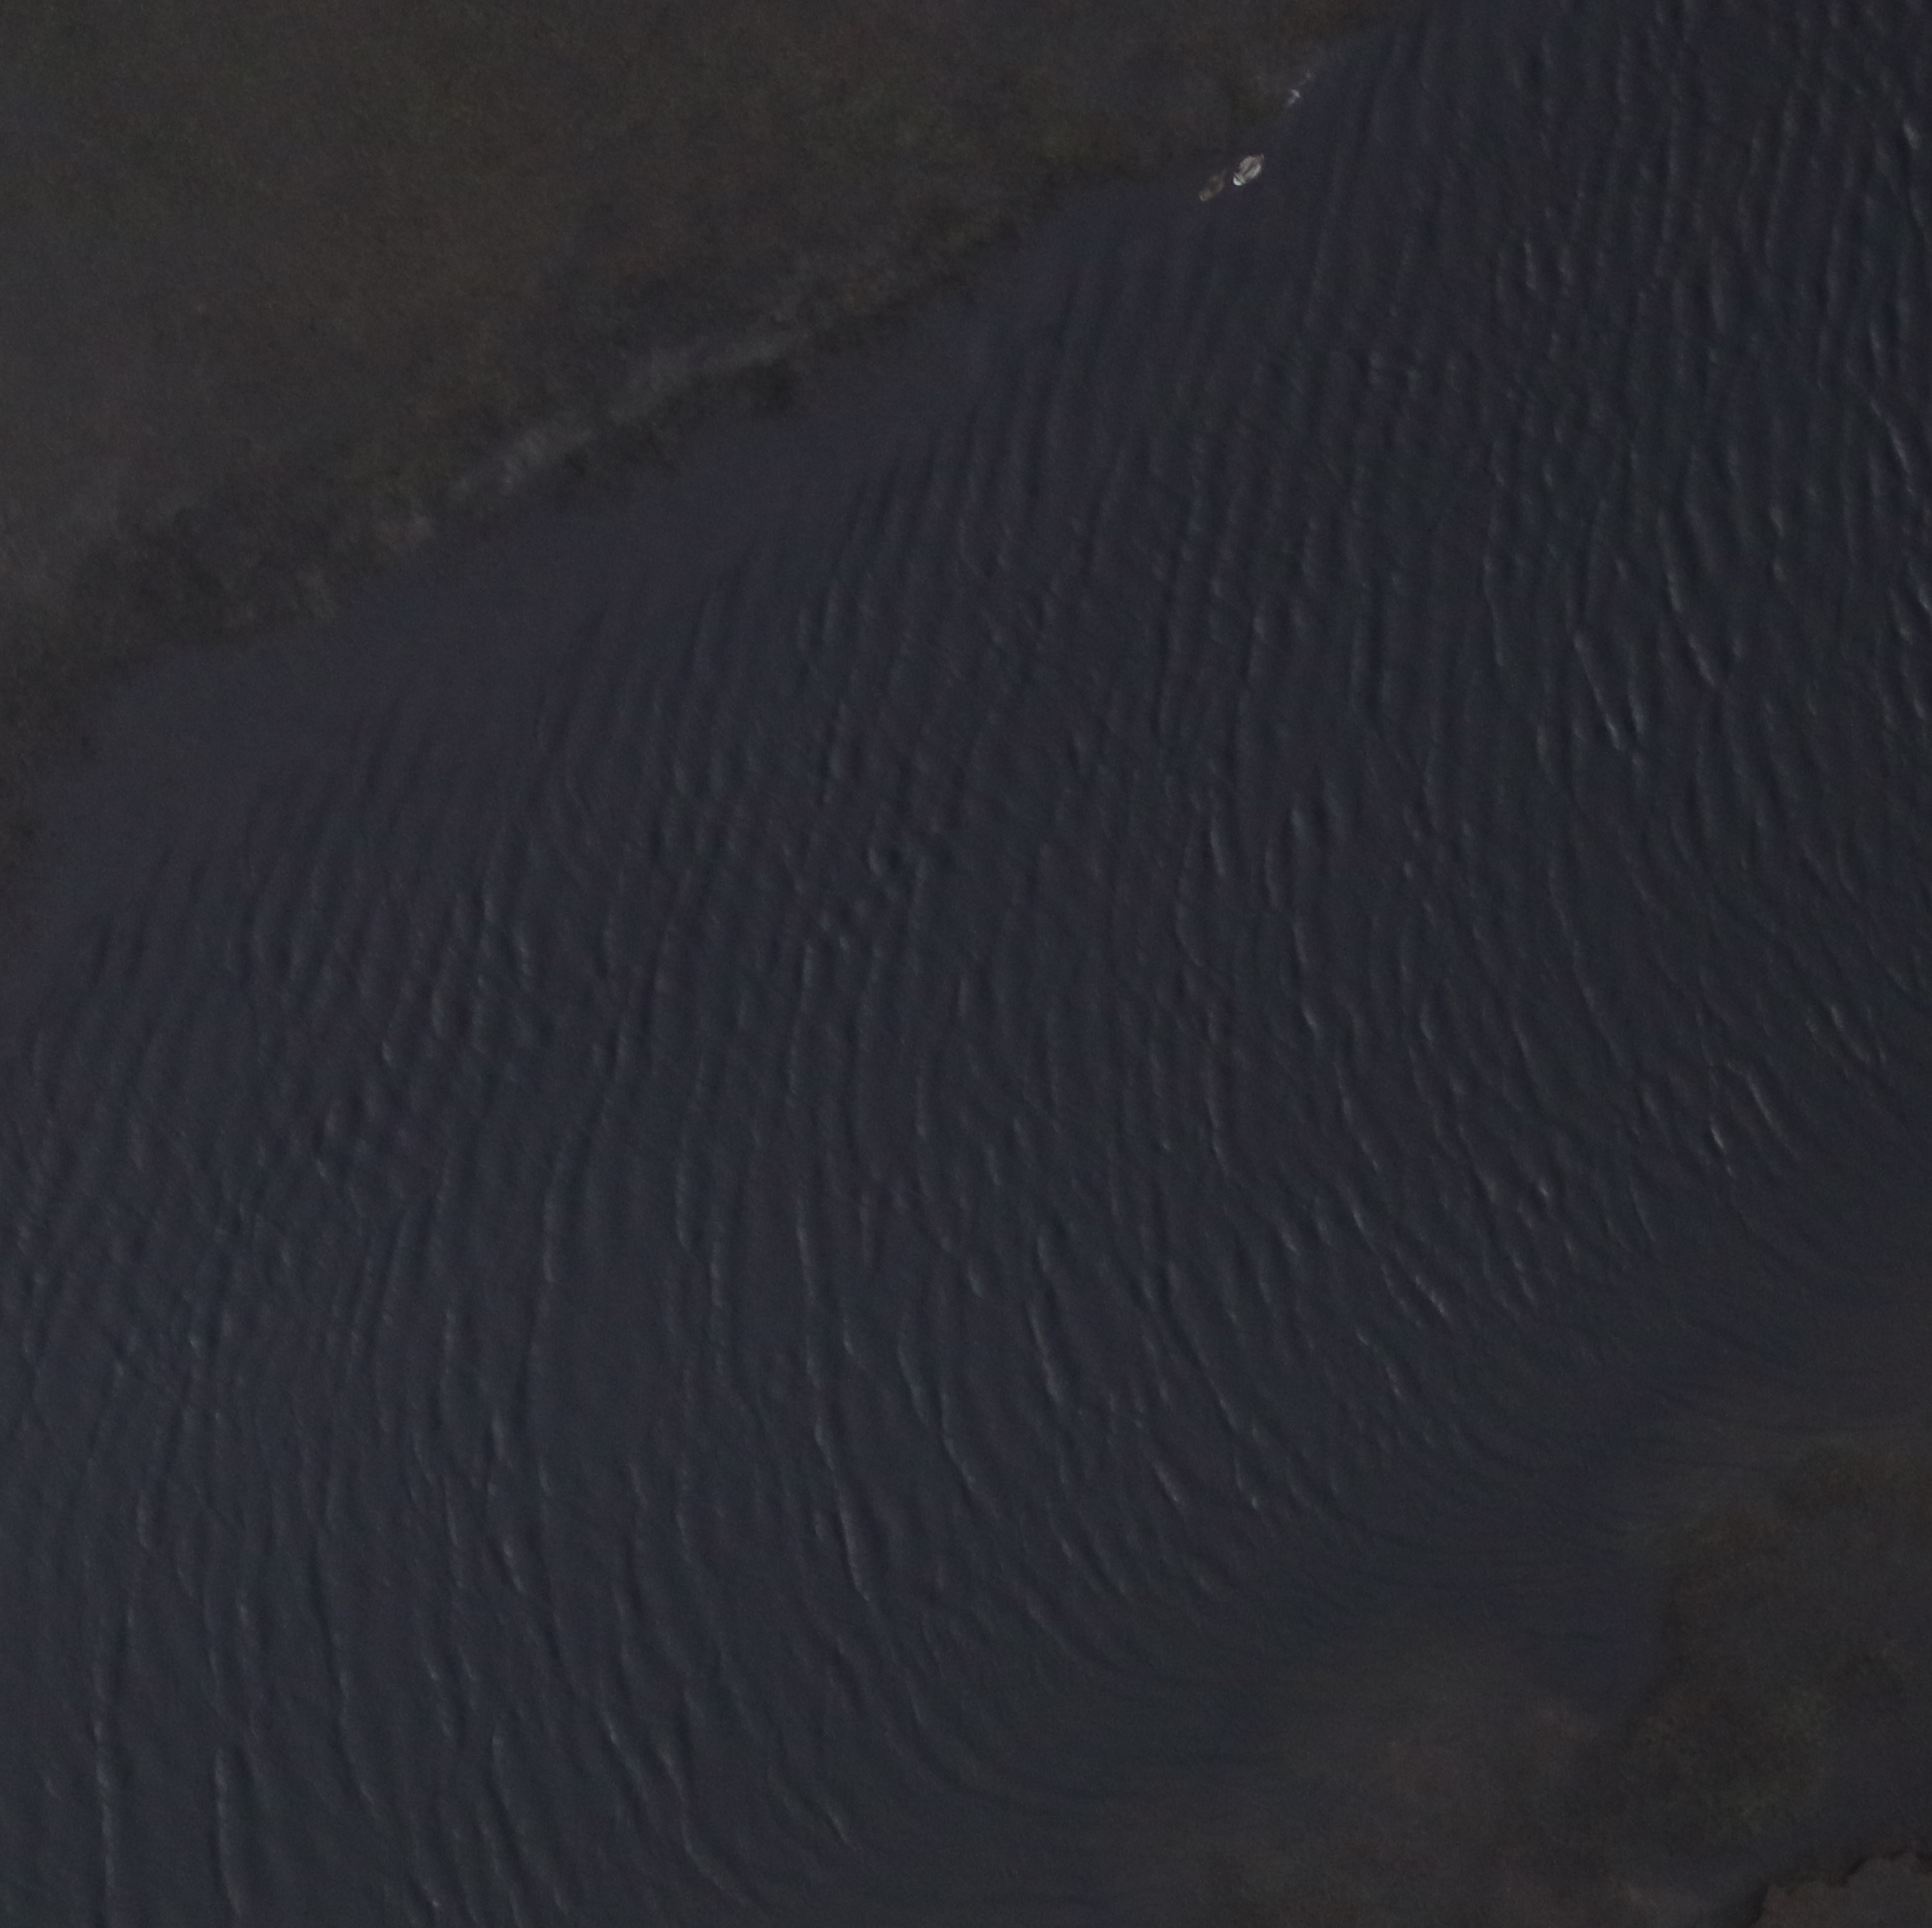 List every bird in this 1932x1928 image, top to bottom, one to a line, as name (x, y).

other bird (1248, 166)
other bird (1212, 186)